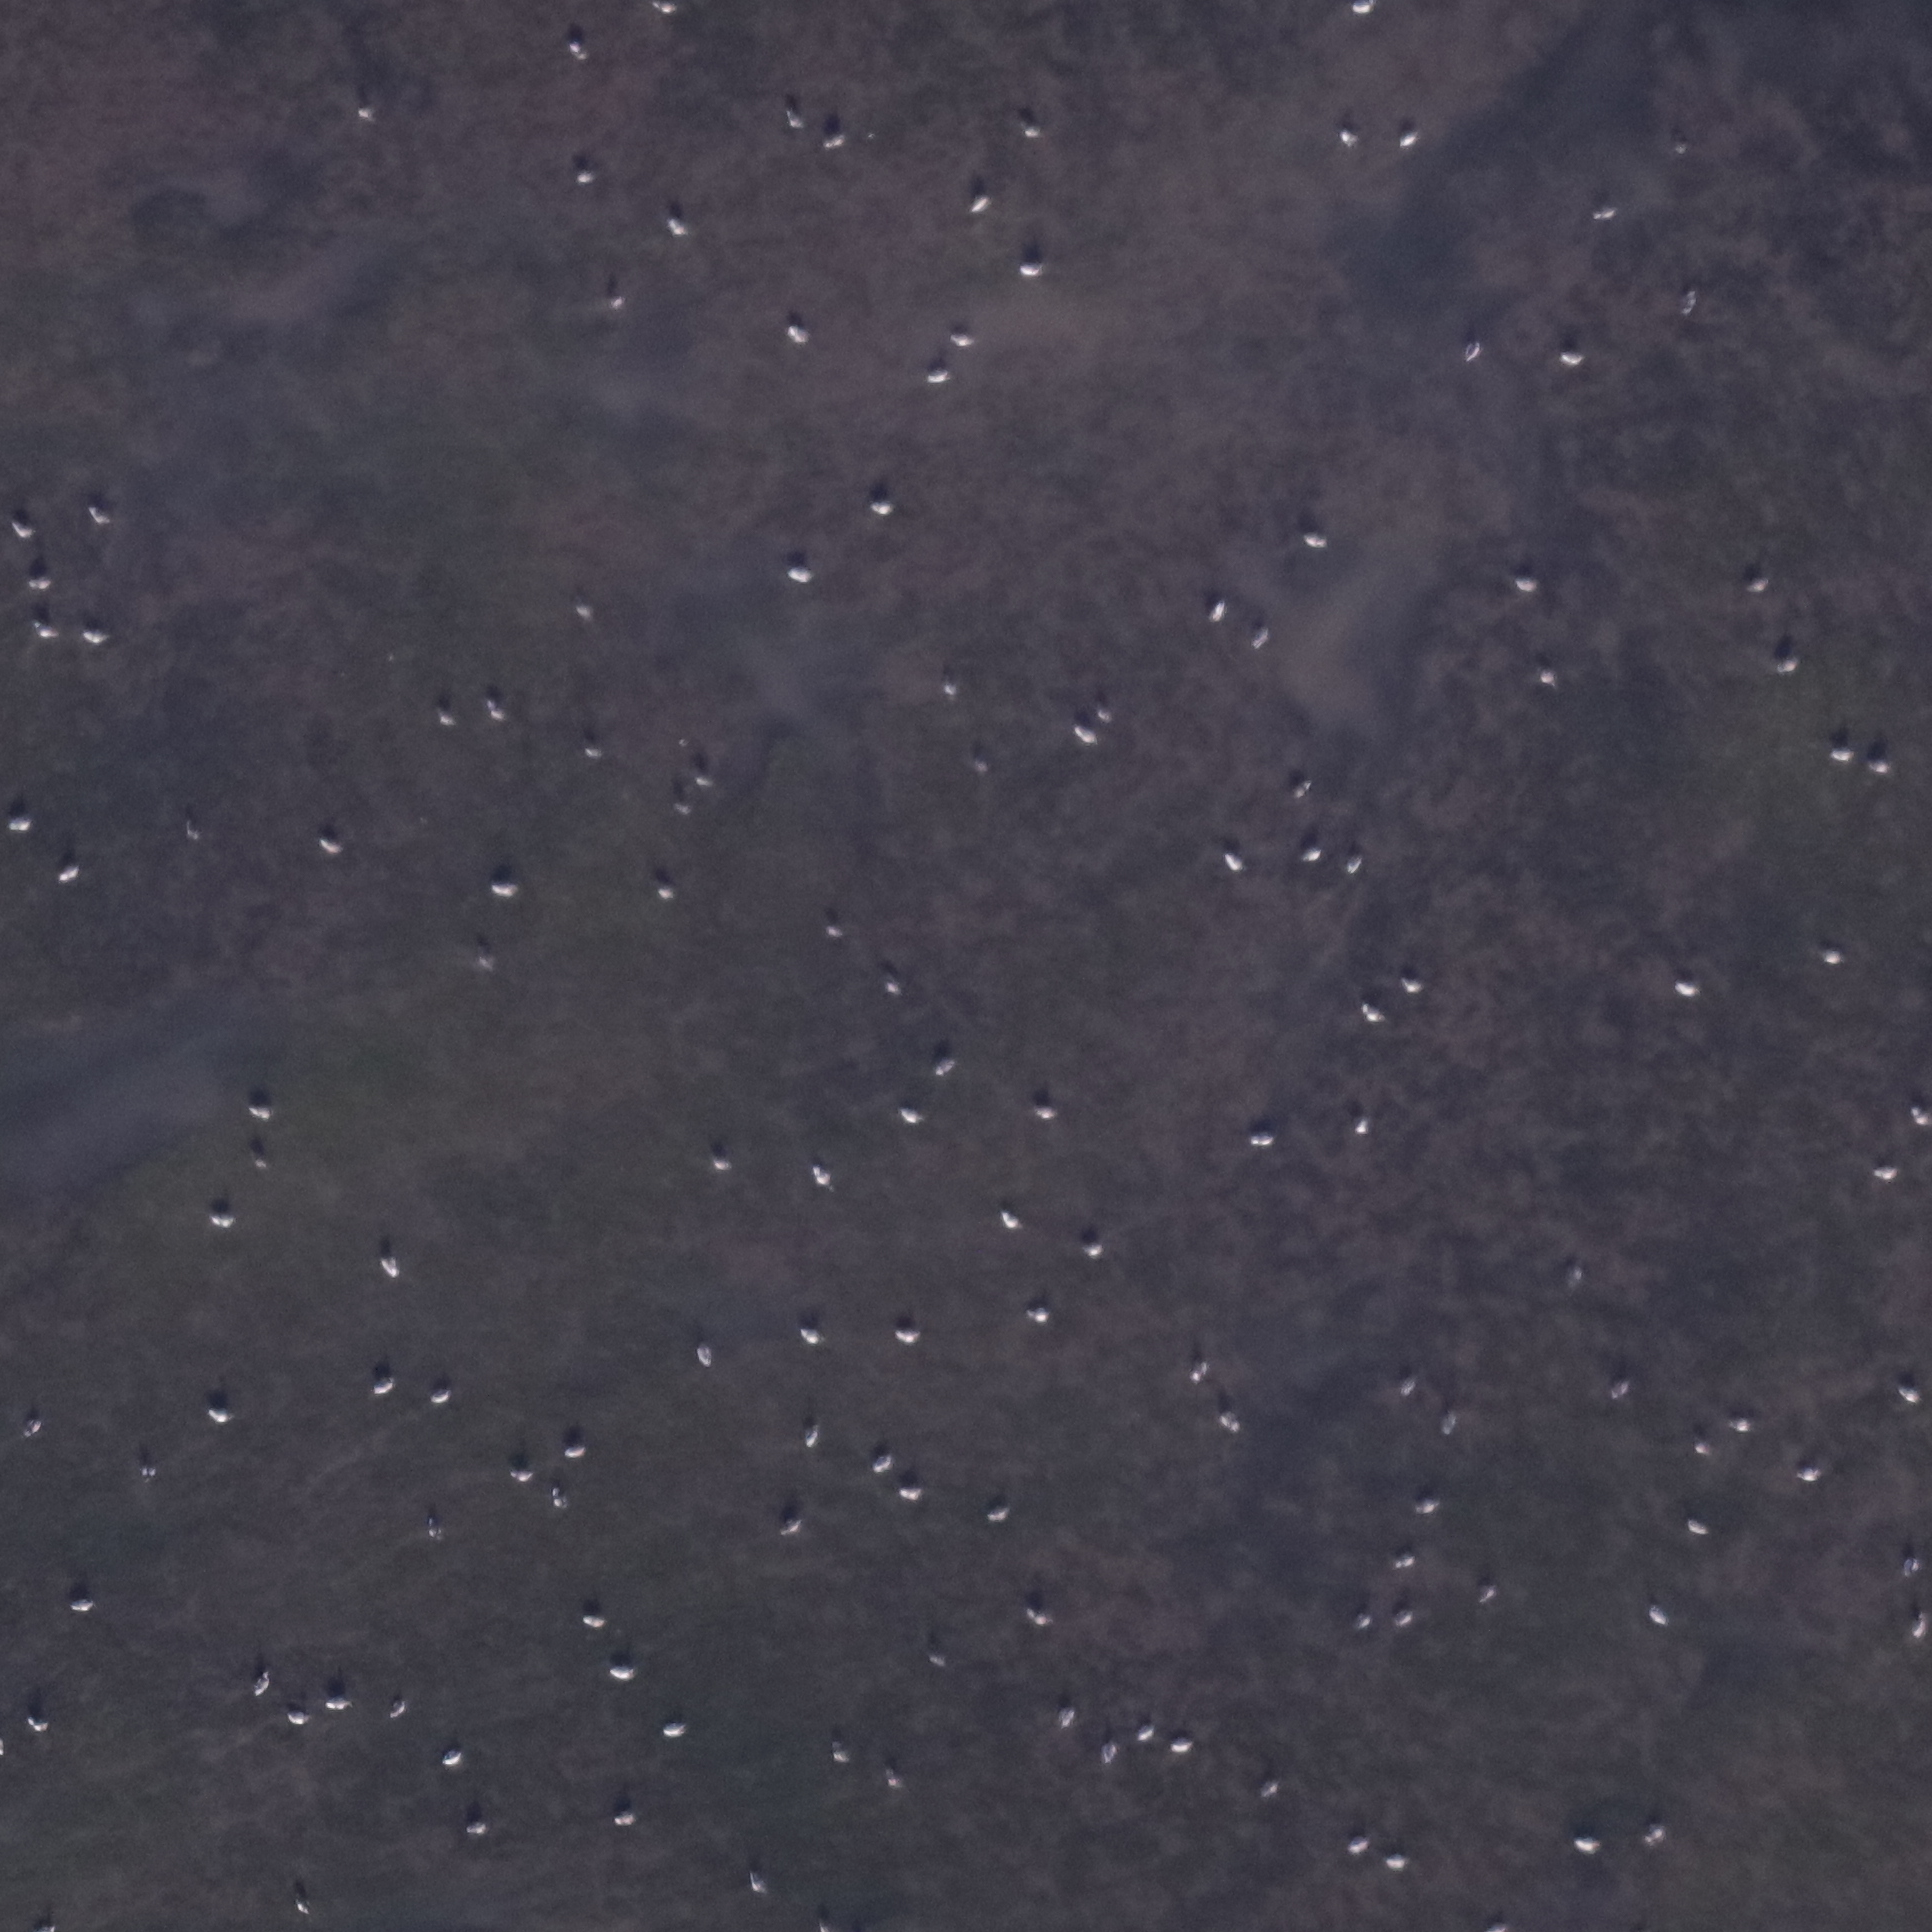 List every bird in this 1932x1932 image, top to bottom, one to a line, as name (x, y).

brant (1363, 6)
brant (665, 7)
brant (587, 54)
brant (368, 118)
brant (798, 123)
brant (1034, 131)
brant (1345, 136)
brant (1404, 141)
brant (834, 149)
brant (1683, 150)
brant (584, 173)
brant (985, 200)
brant (1608, 223)
brant (683, 225)
brant (1032, 265)
brant (622, 306)
brant (1692, 312)
brant (802, 341)
brant (959, 343)
brant (1476, 349)
brant (1569, 360)
brant (947, 370)
brant (878, 506)
brant (35, 522)
brant (99, 524)
brant (1321, 542)
brant (1529, 574)
brant (47, 579)
brant (800, 579)
brant (1758, 582)
brant (581, 609)
brant (1229, 616)
brant (47, 620)
brant (99, 632)
brant (1267, 638)
brant (1798, 666)
brant (1552, 678)
brant (951, 687)
brant (506, 708)
brant (1102, 713)
brant (446, 717)
brant (1083, 729)
brant (591, 751)
brant (1846, 755)
brant (1884, 775)
brant (695, 785)
brant (1303, 785)
brant (684, 808)
brant (196, 829)
brant (21, 832)
brant (338, 845)
brant (1228, 856)
brant (1309, 857)
brant (77, 864)
brant (1357, 867)
brant (510, 888)
brant (669, 888)
brant (840, 931)
brant (490, 960)
brant (1836, 960)
brant (1405, 985)
brant (892, 987)
brant (1698, 991)
brant (1369, 1014)
brant (940, 1063)
brant (1051, 1110)
brant (915, 1111)
brant (263, 1113)
brant (1921, 1121)
brant (1348, 1132)
brant (1266, 1137)
brant (721, 1155)
brant (264, 1168)
brant (820, 1180)
brant (1882, 1180)
brant (232, 1214)
brant (1019, 1218)
brant (1086, 1246)
brant (396, 1269)
brant (1576, 1277)
brant (1041, 1306)
brant (907, 1337)
brant (820, 1340)
brant (709, 1354)
brant (1202, 1364)
brant (1409, 1383)
brant (389, 1388)
brant (1617, 1388)
brant (444, 1393)
brant (1913, 1393)
brant (220, 1421)
brant (1748, 1423)
brant (1451, 1425)
brant (1227, 1426)
brant (43, 1429)
brant (813, 1431)
brant (1700, 1454)
brant (577, 1456)
brant (889, 1467)
brant (153, 1473)
brant (523, 1473)
brant (1813, 1474)
brant (916, 1498)
brant (553, 1503)
brant (1421, 1508)
brant (1009, 1515)
brant (1701, 1527)
brant (440, 1530)
brant (786, 1530)
brant (1404, 1556)
brant (1915, 1567)
brant (1487, 1601)
brant (87, 1611)
brant (1661, 1614)
brant (592, 1618)
brant (1402, 1618)
brant (1039, 1619)
brant (1921, 1623)
brant (1359, 1624)
brant (945, 1655)
brant (622, 1658)
brant (256, 1680)
brant (337, 1707)
brant (396, 1708)
brant (1069, 1717)
brant (293, 1720)
brant (43, 1726)
brant (682, 1730)
brant (1151, 1732)
brant (2, 1747)
brant (1186, 1747)
brant (1113, 1751)
brant (838, 1759)
brant (452, 1762)
brant (891, 1787)
brant (1266, 1789)
brant (623, 1824)
brant (479, 1830)
brant (1583, 1834)
brant (1665, 1839)
brant (1363, 1849)
brant (1399, 1865)
brant (759, 1890)
brant (309, 1908)
brant (1495, 1926)
brant (833, 1932)